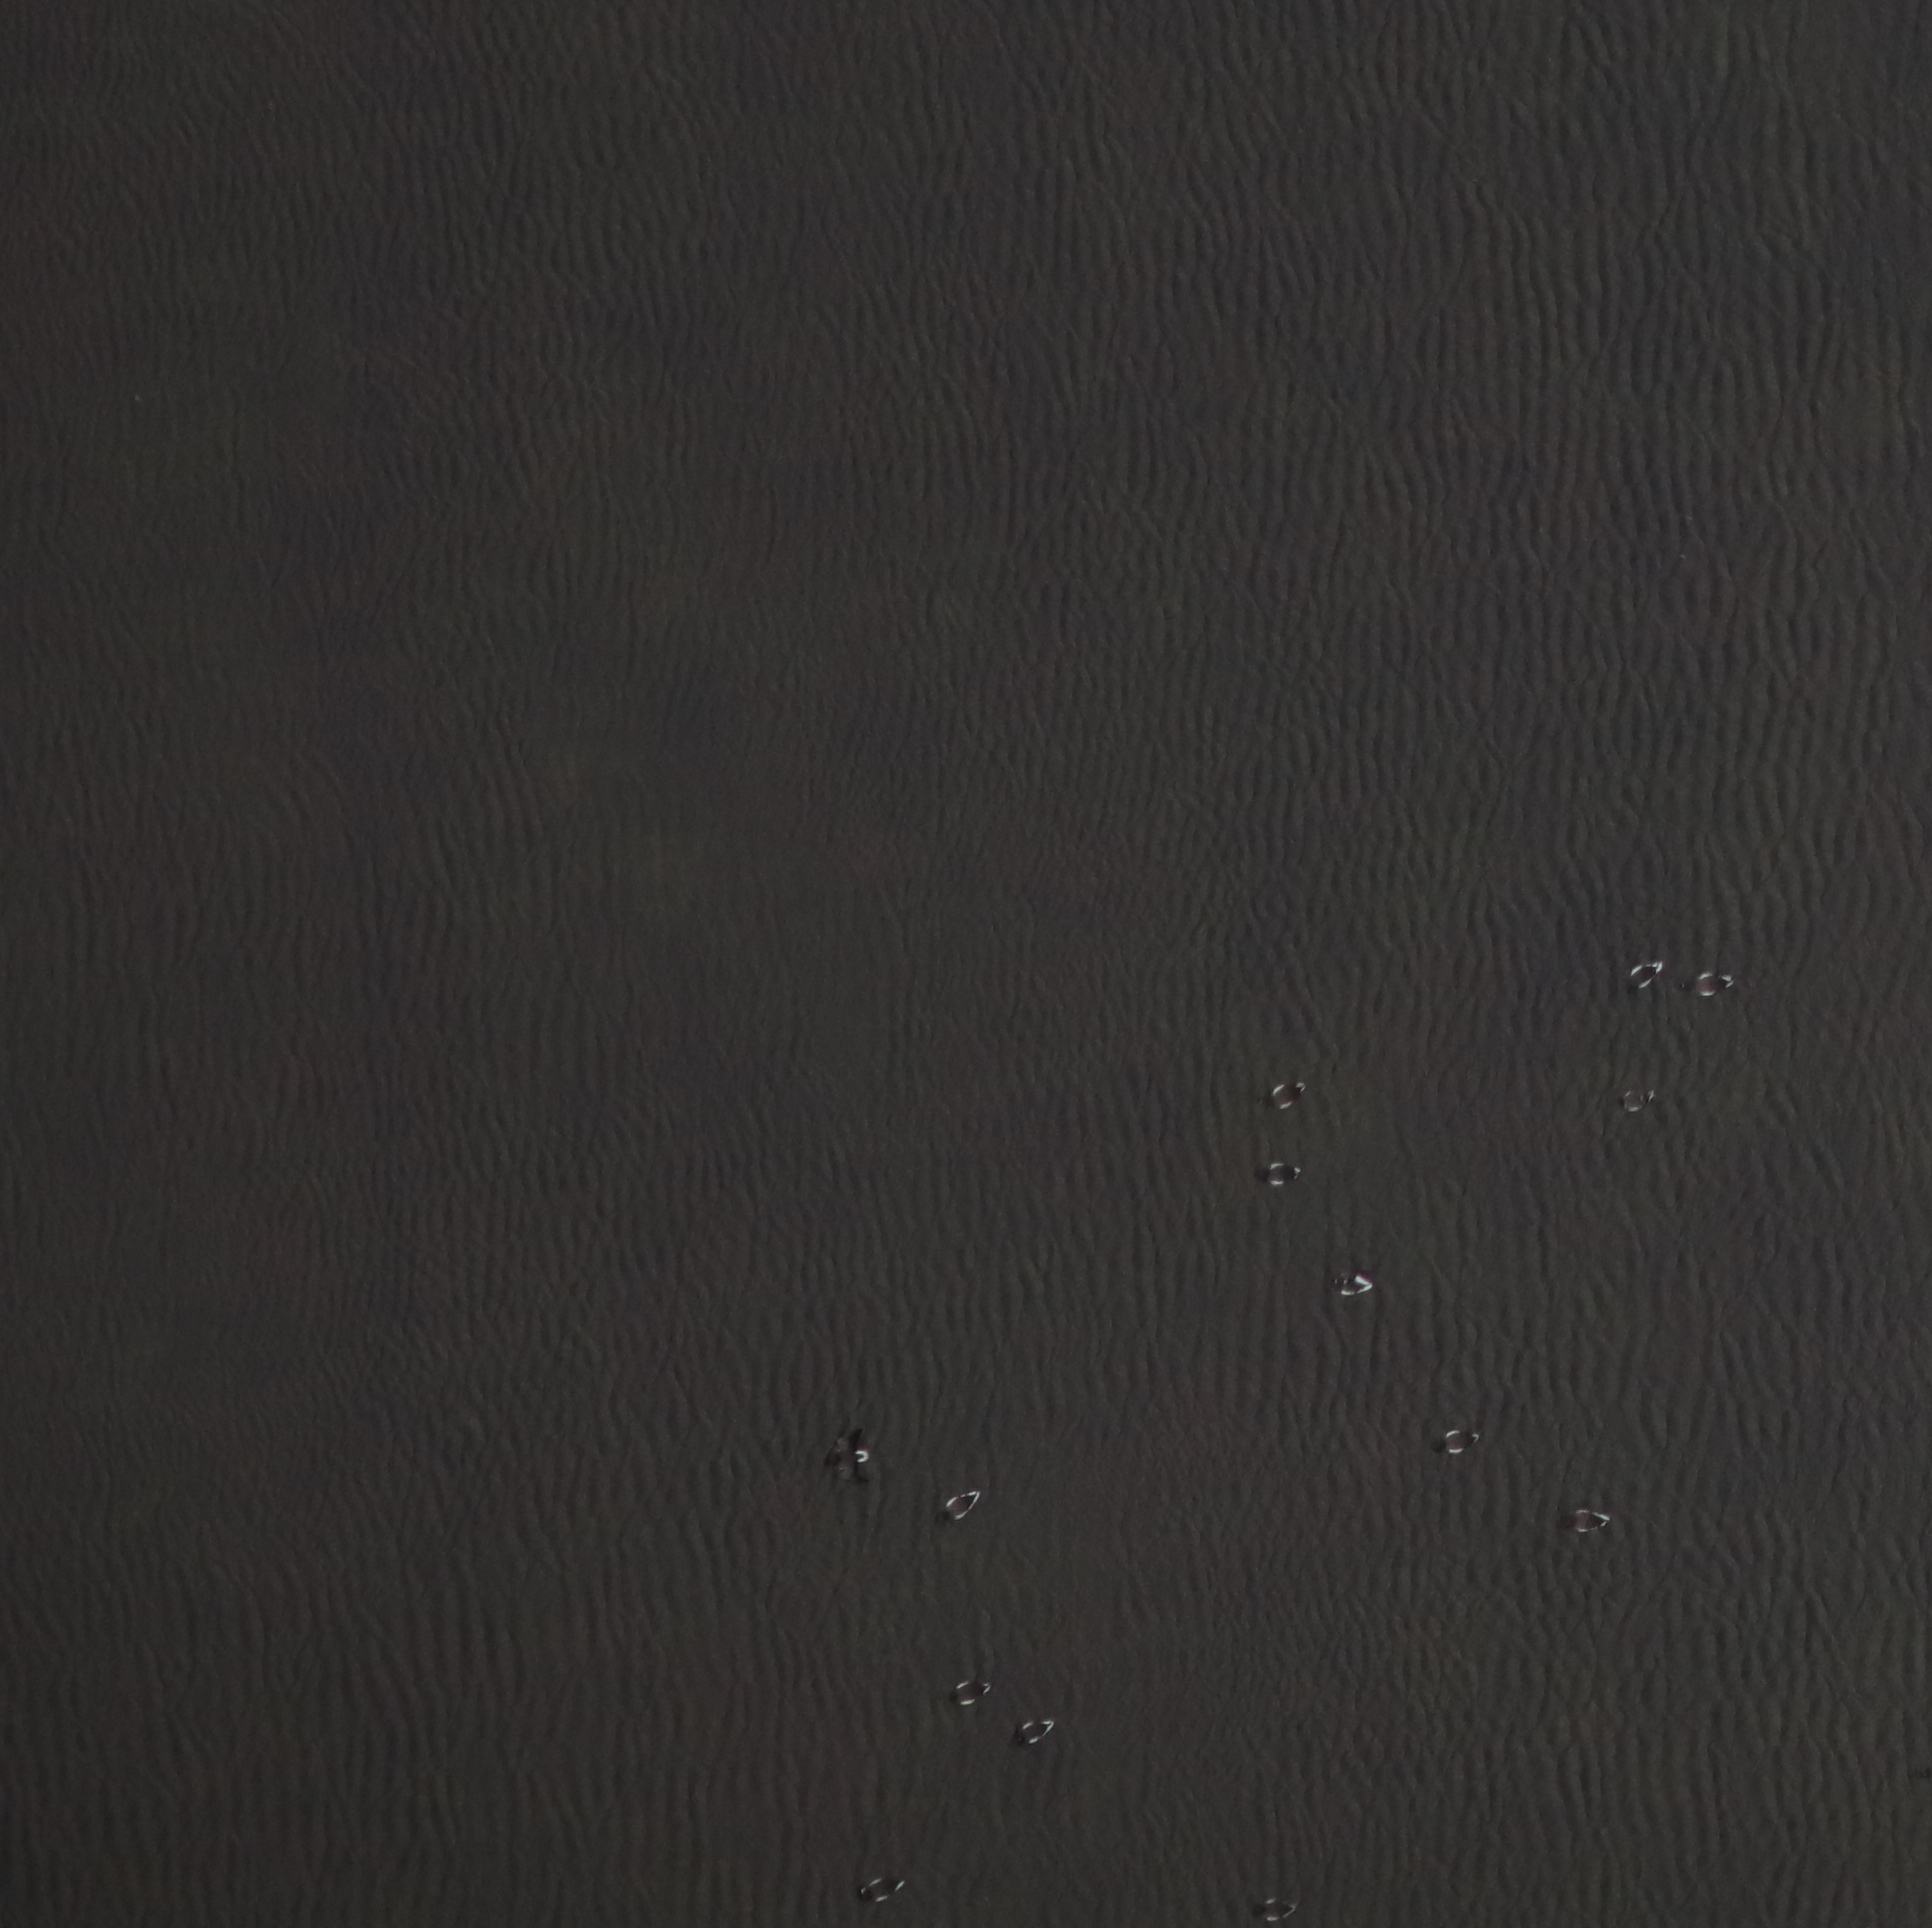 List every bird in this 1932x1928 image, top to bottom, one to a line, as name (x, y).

brant (1644, 975)
brant (1712, 984)
brant (1283, 1095)
brant (1634, 1102)
brant (1277, 1173)
brant (1353, 1284)
brant (1457, 1442)
brant (853, 1456)
brant (961, 1506)
brant (1587, 1522)
brant (970, 1692)
brant (1032, 1732)
brant (881, 1889)
brant (1274, 1909)